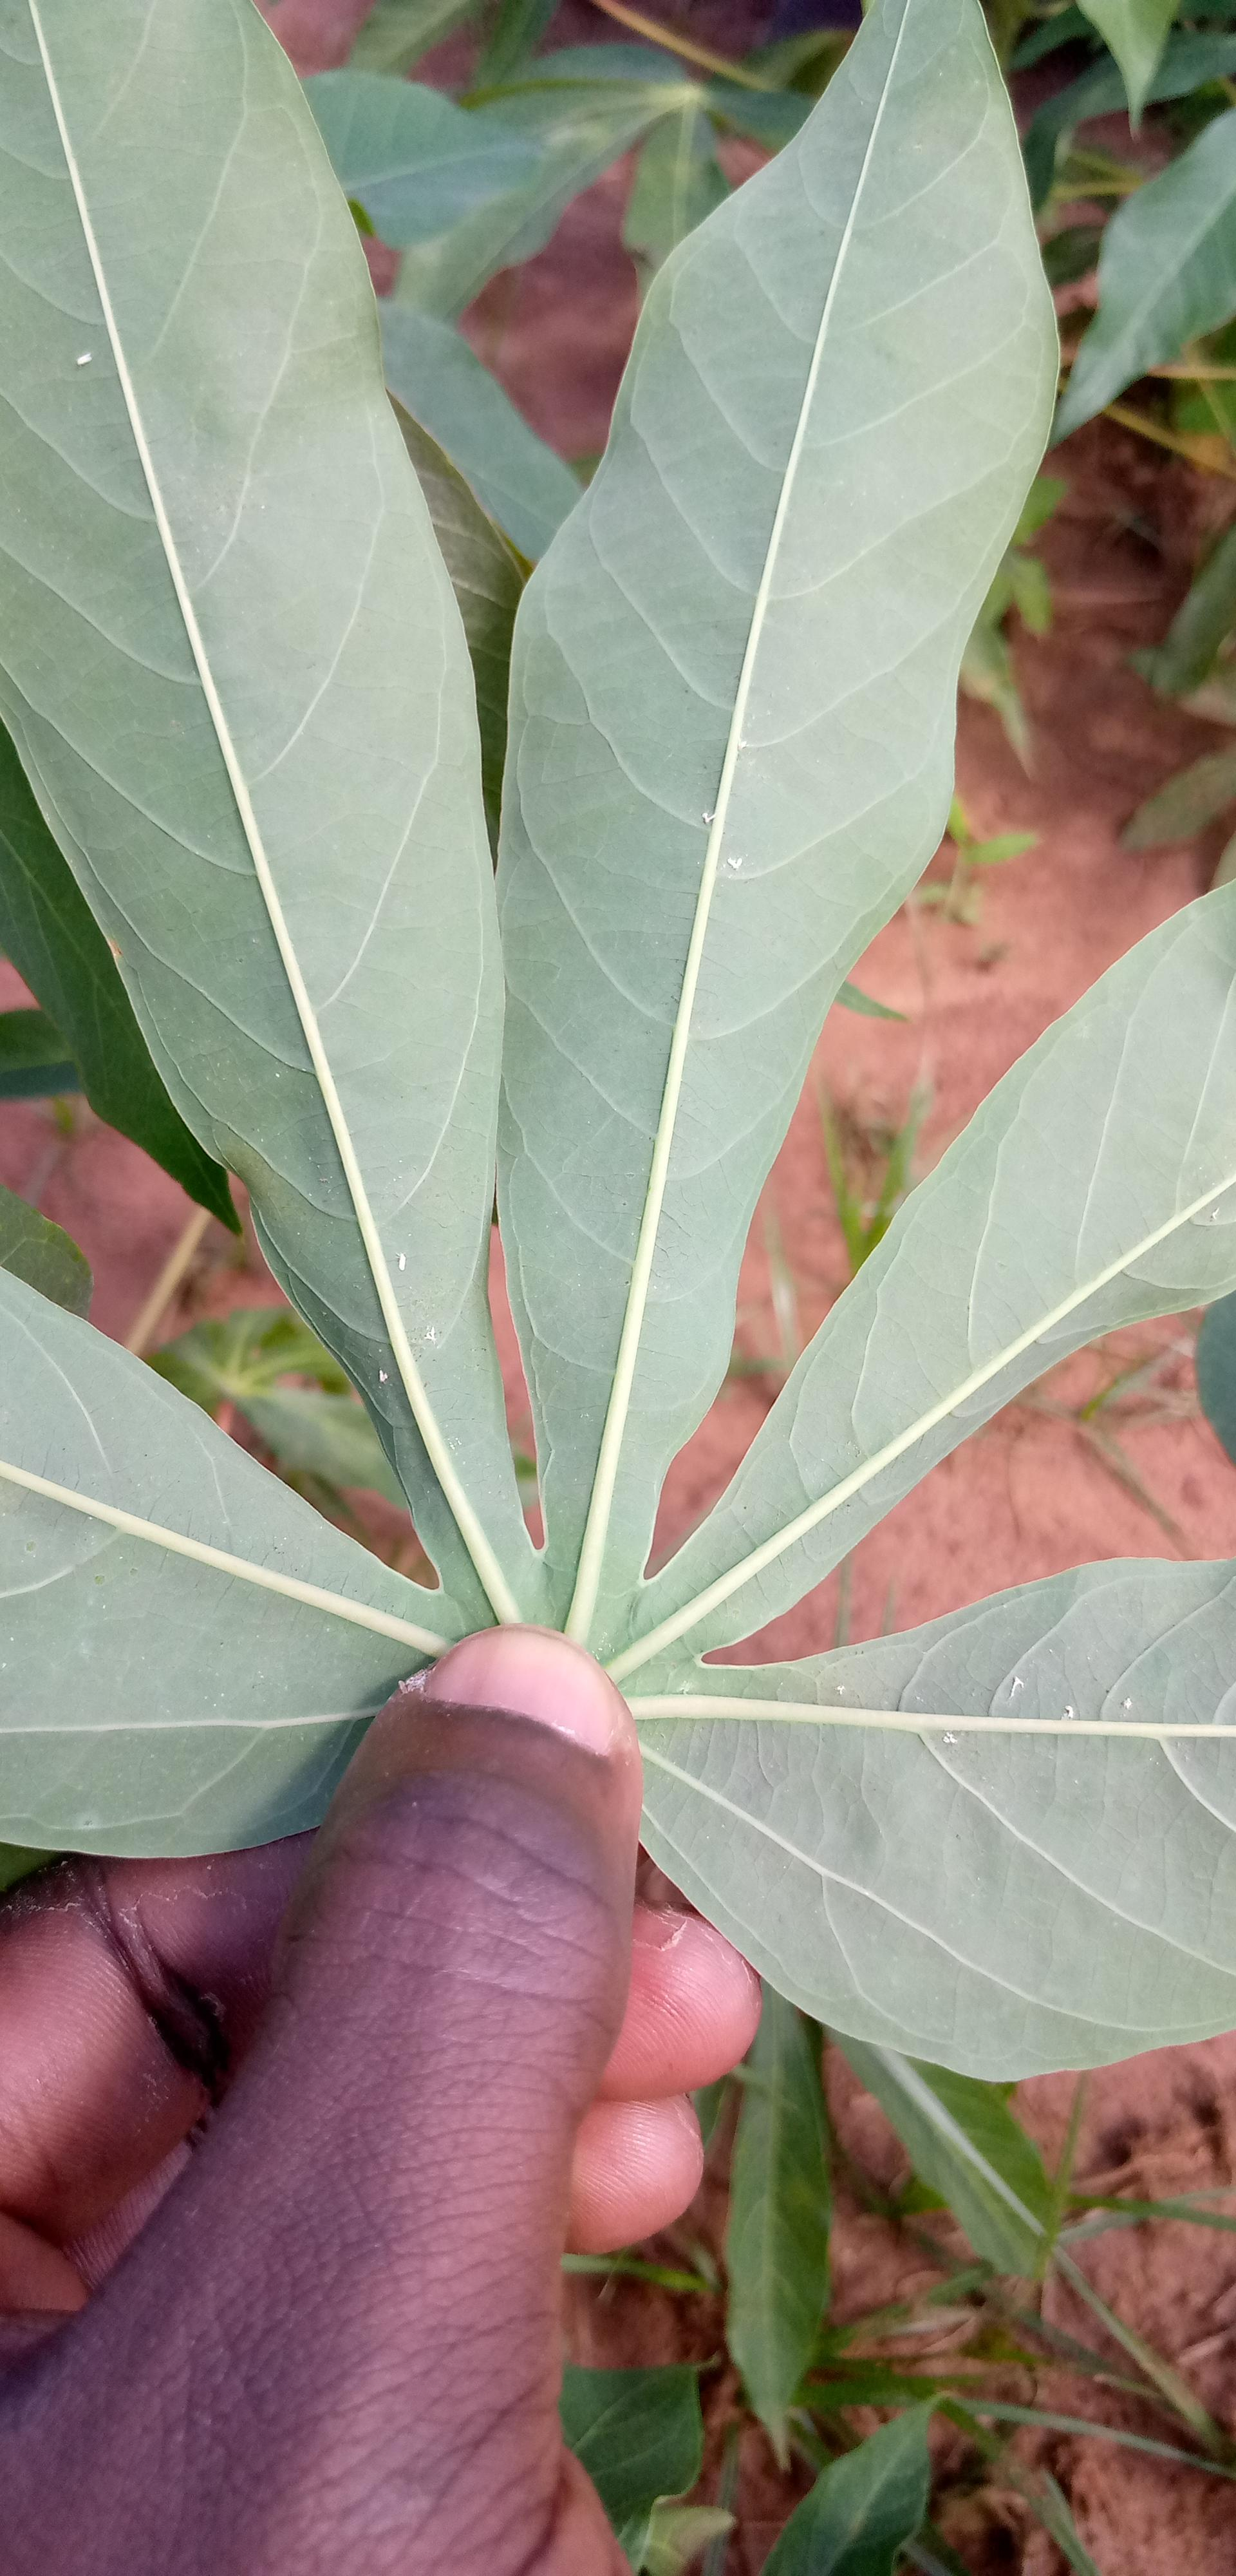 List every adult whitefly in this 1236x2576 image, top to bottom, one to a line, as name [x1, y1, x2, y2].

whitefly [75, 351, 94, 366]
whitefly [736, 735, 751, 752]
whitefly [698, 810, 716, 824]
whitefly [726, 855, 747, 871]
whitefly [395, 1251, 407, 1273]
whitefly [424, 1324, 439, 1344]
whitefly [376, 1366, 390, 1386]
whitefly [1063, 1703, 1076, 1721]